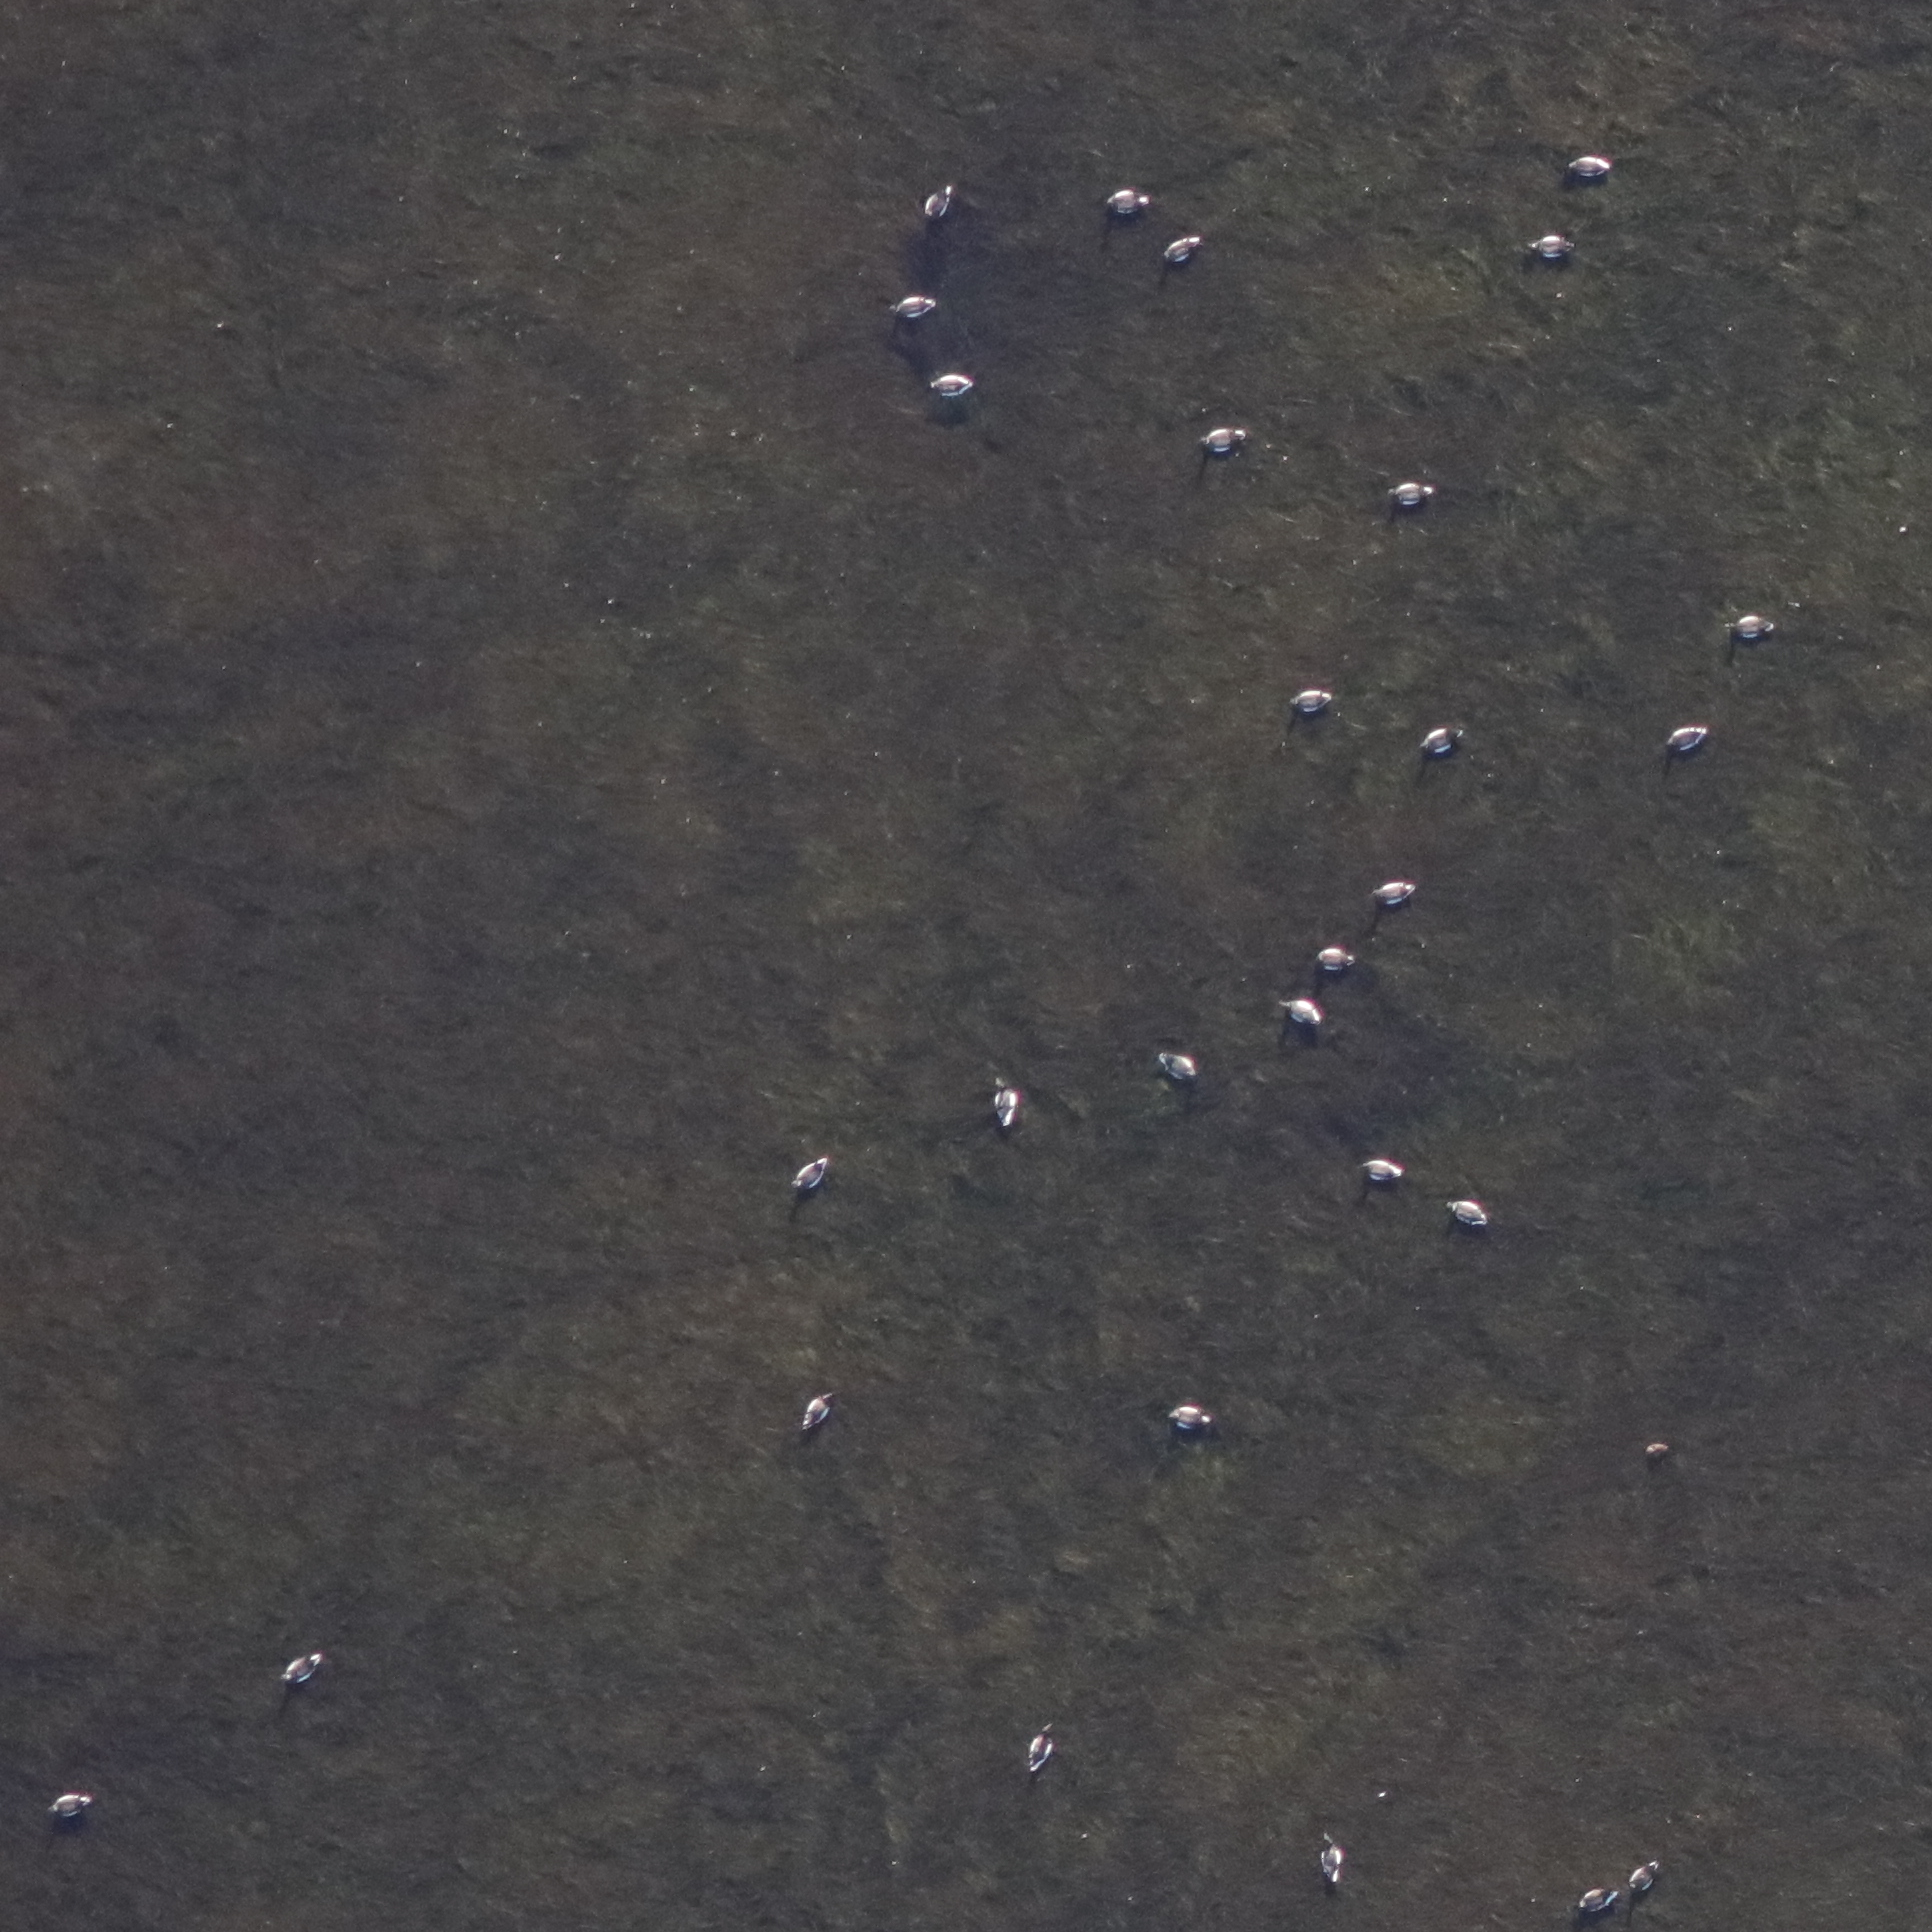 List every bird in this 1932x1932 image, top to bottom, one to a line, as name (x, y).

brant (1590, 165)
brant (1128, 202)
brant (939, 204)
brant (1553, 246)
brant (1181, 248)
brant (912, 306)
brant (950, 384)
brant (1224, 439)
brant (1410, 491)
brant (1754, 626)
brant (1312, 699)
brant (1688, 739)
brant (1441, 741)
brant (1395, 892)
brant (1335, 958)
brant (1305, 1010)
brant (1179, 1064)
brant (1008, 1102)
brant (1382, 1169)
brant (810, 1176)
brant (1469, 1211)
brant (819, 1413)
brant (1190, 1418)
brant (1660, 1449)
brant (302, 1669)
brant (1040, 1749)
brant (70, 1805)
brant (1333, 1858)
brant (1645, 1874)
brant (1601, 1899)